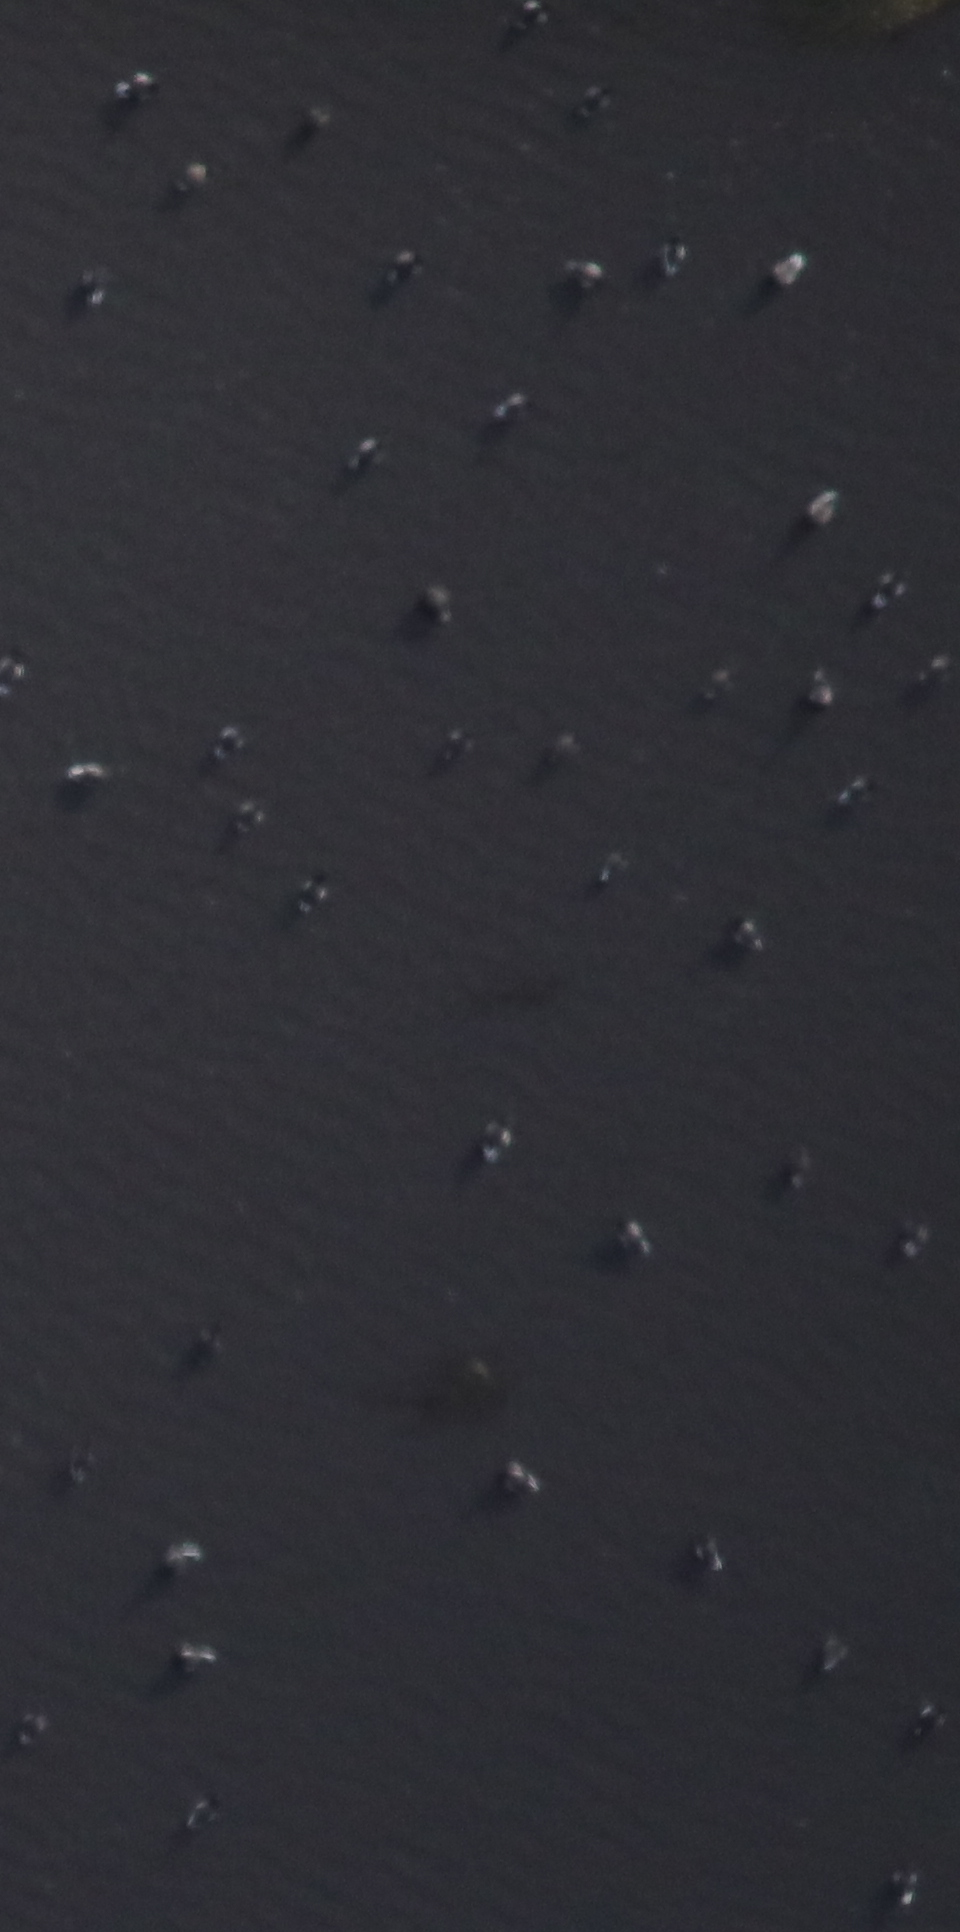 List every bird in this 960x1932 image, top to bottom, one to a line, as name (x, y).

brant (530, 13)
brant (131, 89)
brant (591, 96)
other bird (318, 120)
other bird (194, 174)
brant (673, 255)
brant (409, 267)
brant (591, 273)
brant (787, 275)
brant (91, 285)
brant (517, 407)
brant (371, 453)
brant (819, 505)
brant (883, 590)
brant (439, 600)
brant (939, 672)
brant (10, 673)
brant (714, 688)
brant (819, 690)
brant (455, 739)
brant (228, 746)
brant (562, 749)
brant (92, 777)
brant (857, 792)
brant (247, 817)
brant (615, 869)
brant (312, 895)
brant (747, 938)
brant (493, 1135)
brant (798, 1164)
brant (631, 1234)
brant (911, 1236)
brant (206, 1344)
brant (83, 1458)
brant (515, 1478)
brant (708, 1553)
brant (183, 1556)
brant (834, 1652)
brant (192, 1662)
brant (934, 1718)
brant (34, 1725)
brant (204, 1811)
brant (905, 1881)